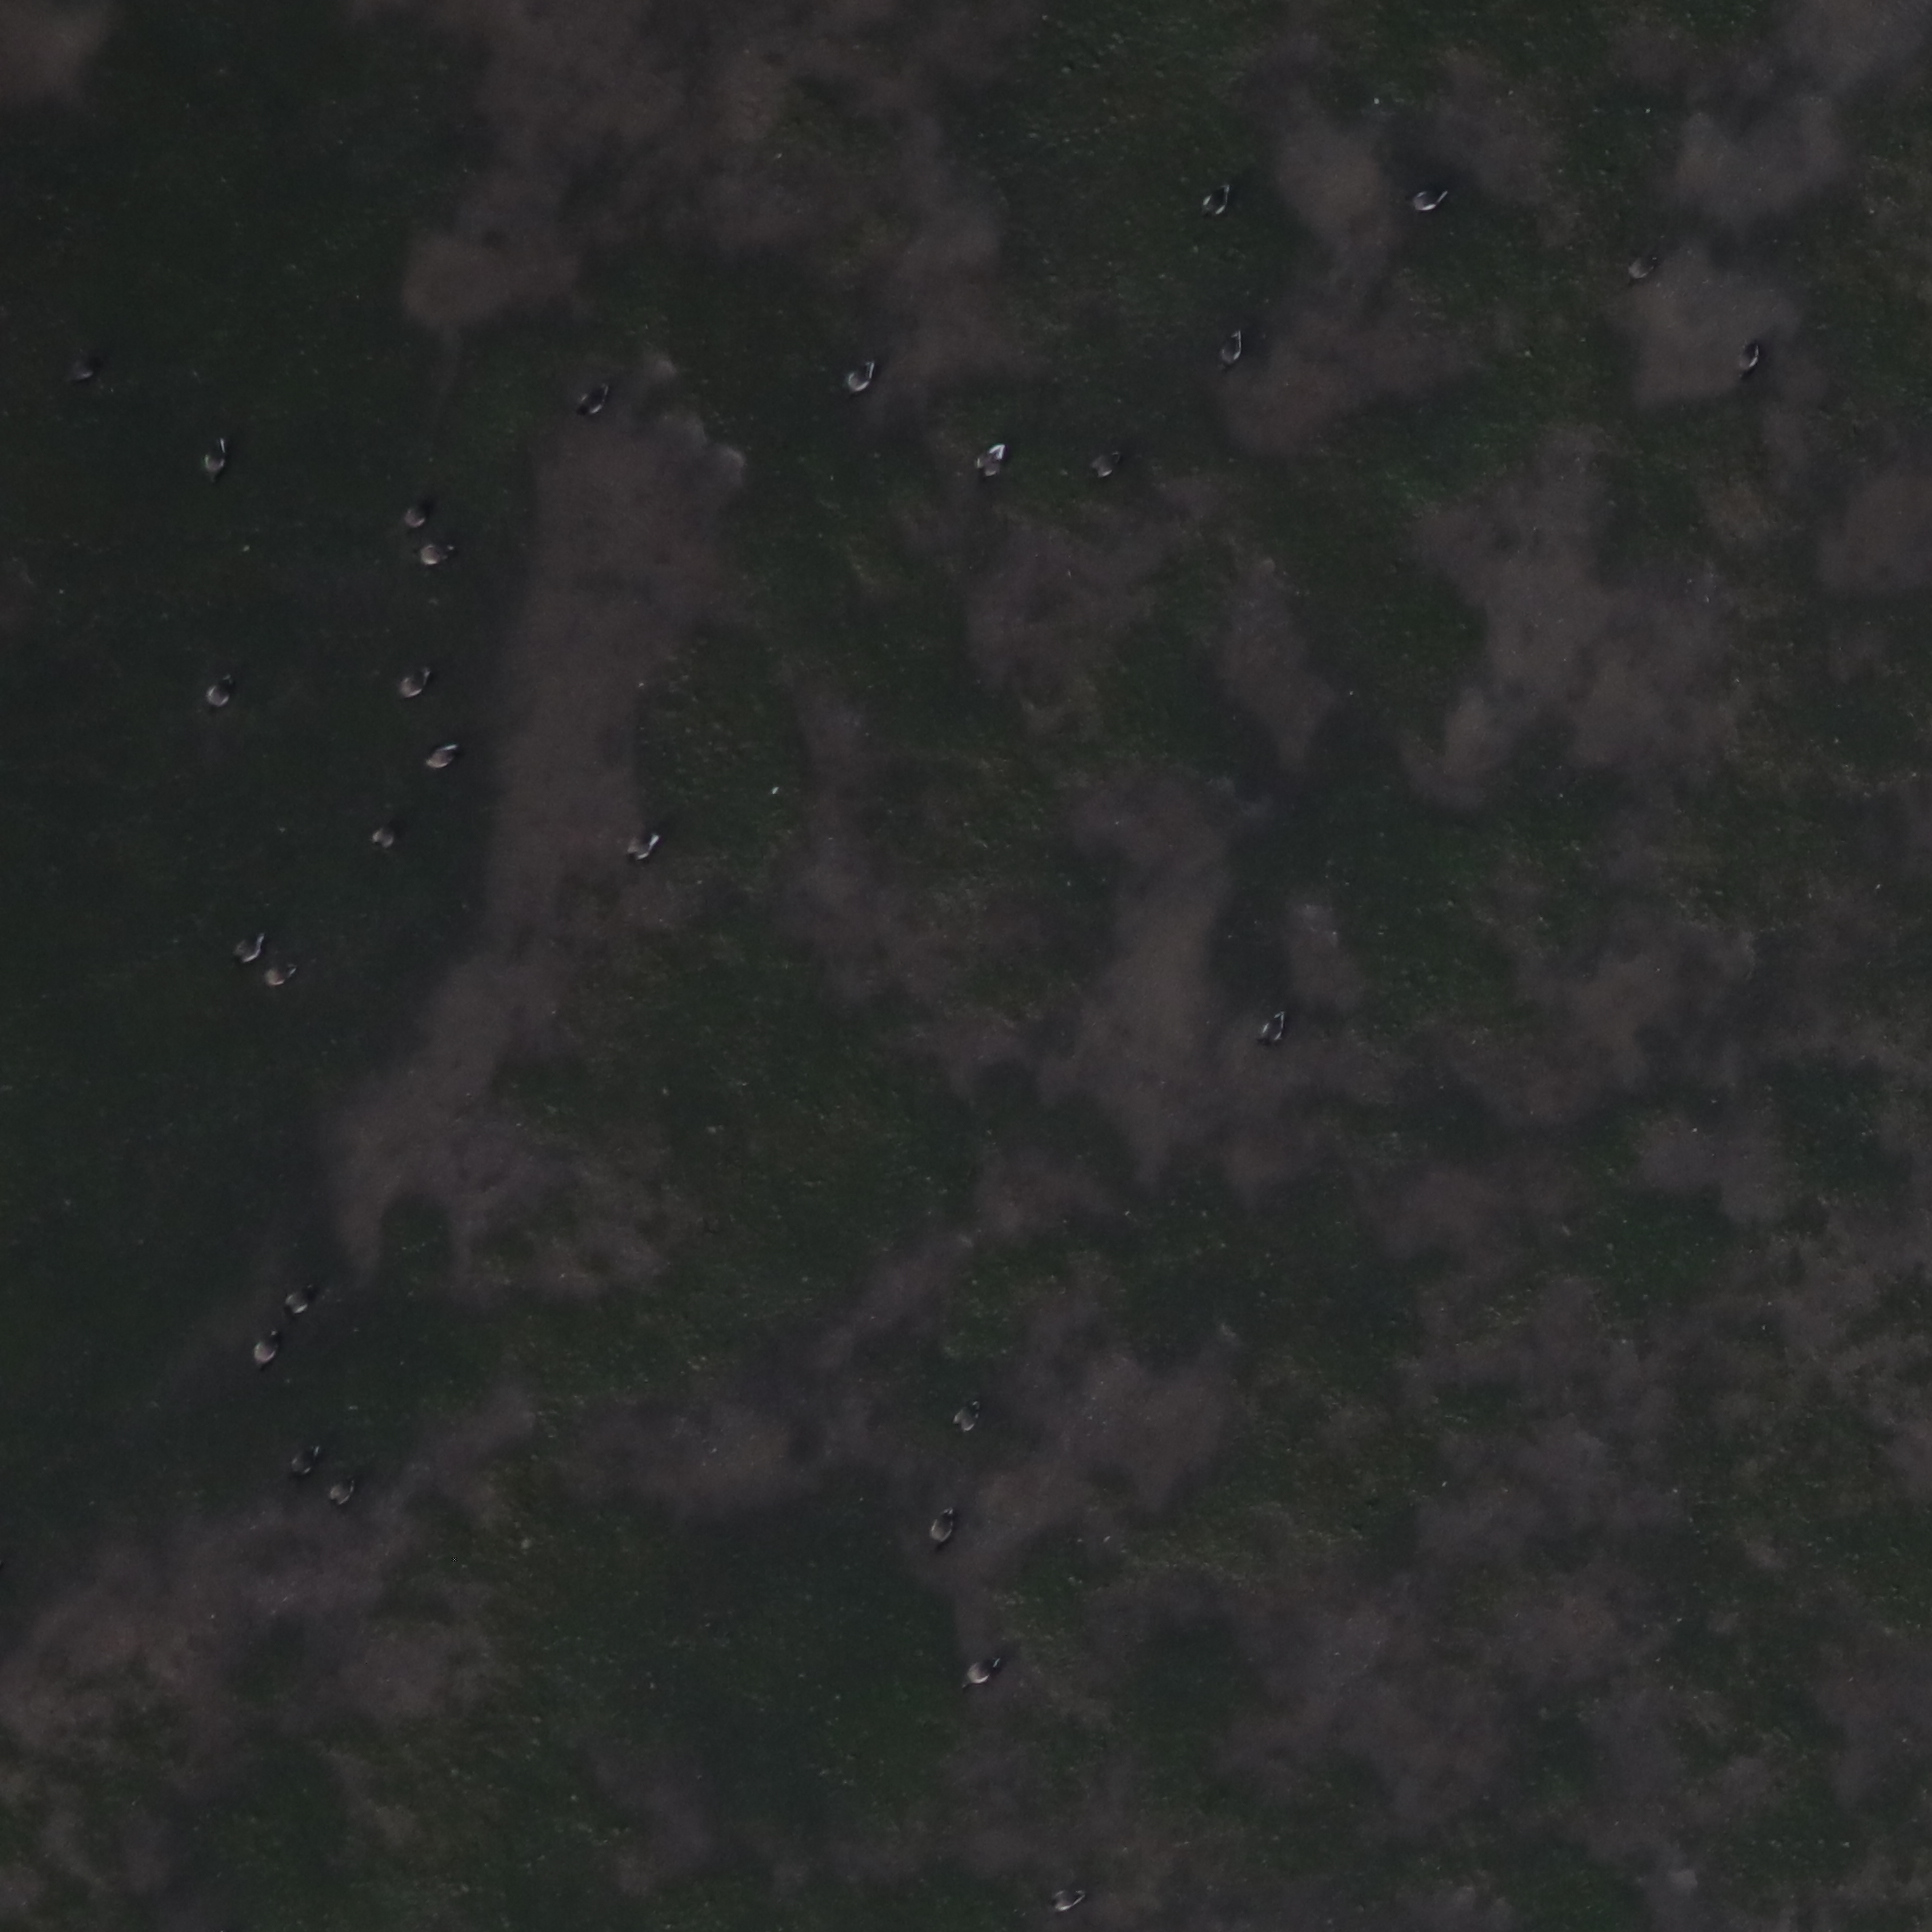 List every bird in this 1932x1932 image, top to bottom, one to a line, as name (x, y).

brant (1425, 199)
brant (1218, 202)
brant (1643, 271)
brant (1232, 351)
brant (1745, 361)
brant (76, 367)
brant (861, 379)
brant (594, 403)
brant (217, 460)
brant (990, 463)
brant (1104, 464)
brant (411, 518)
brant (432, 550)
brant (416, 685)
brant (221, 695)
brant (440, 758)
brant (384, 838)
brant (642, 847)
brant (251, 952)
brant (277, 976)
brant (1273, 1027)
brant (301, 1302)
brant (263, 1349)
brant (967, 1418)
brant (304, 1463)
brant (344, 1493)
brant (947, 1527)
brant (981, 1672)
brant (1068, 1899)